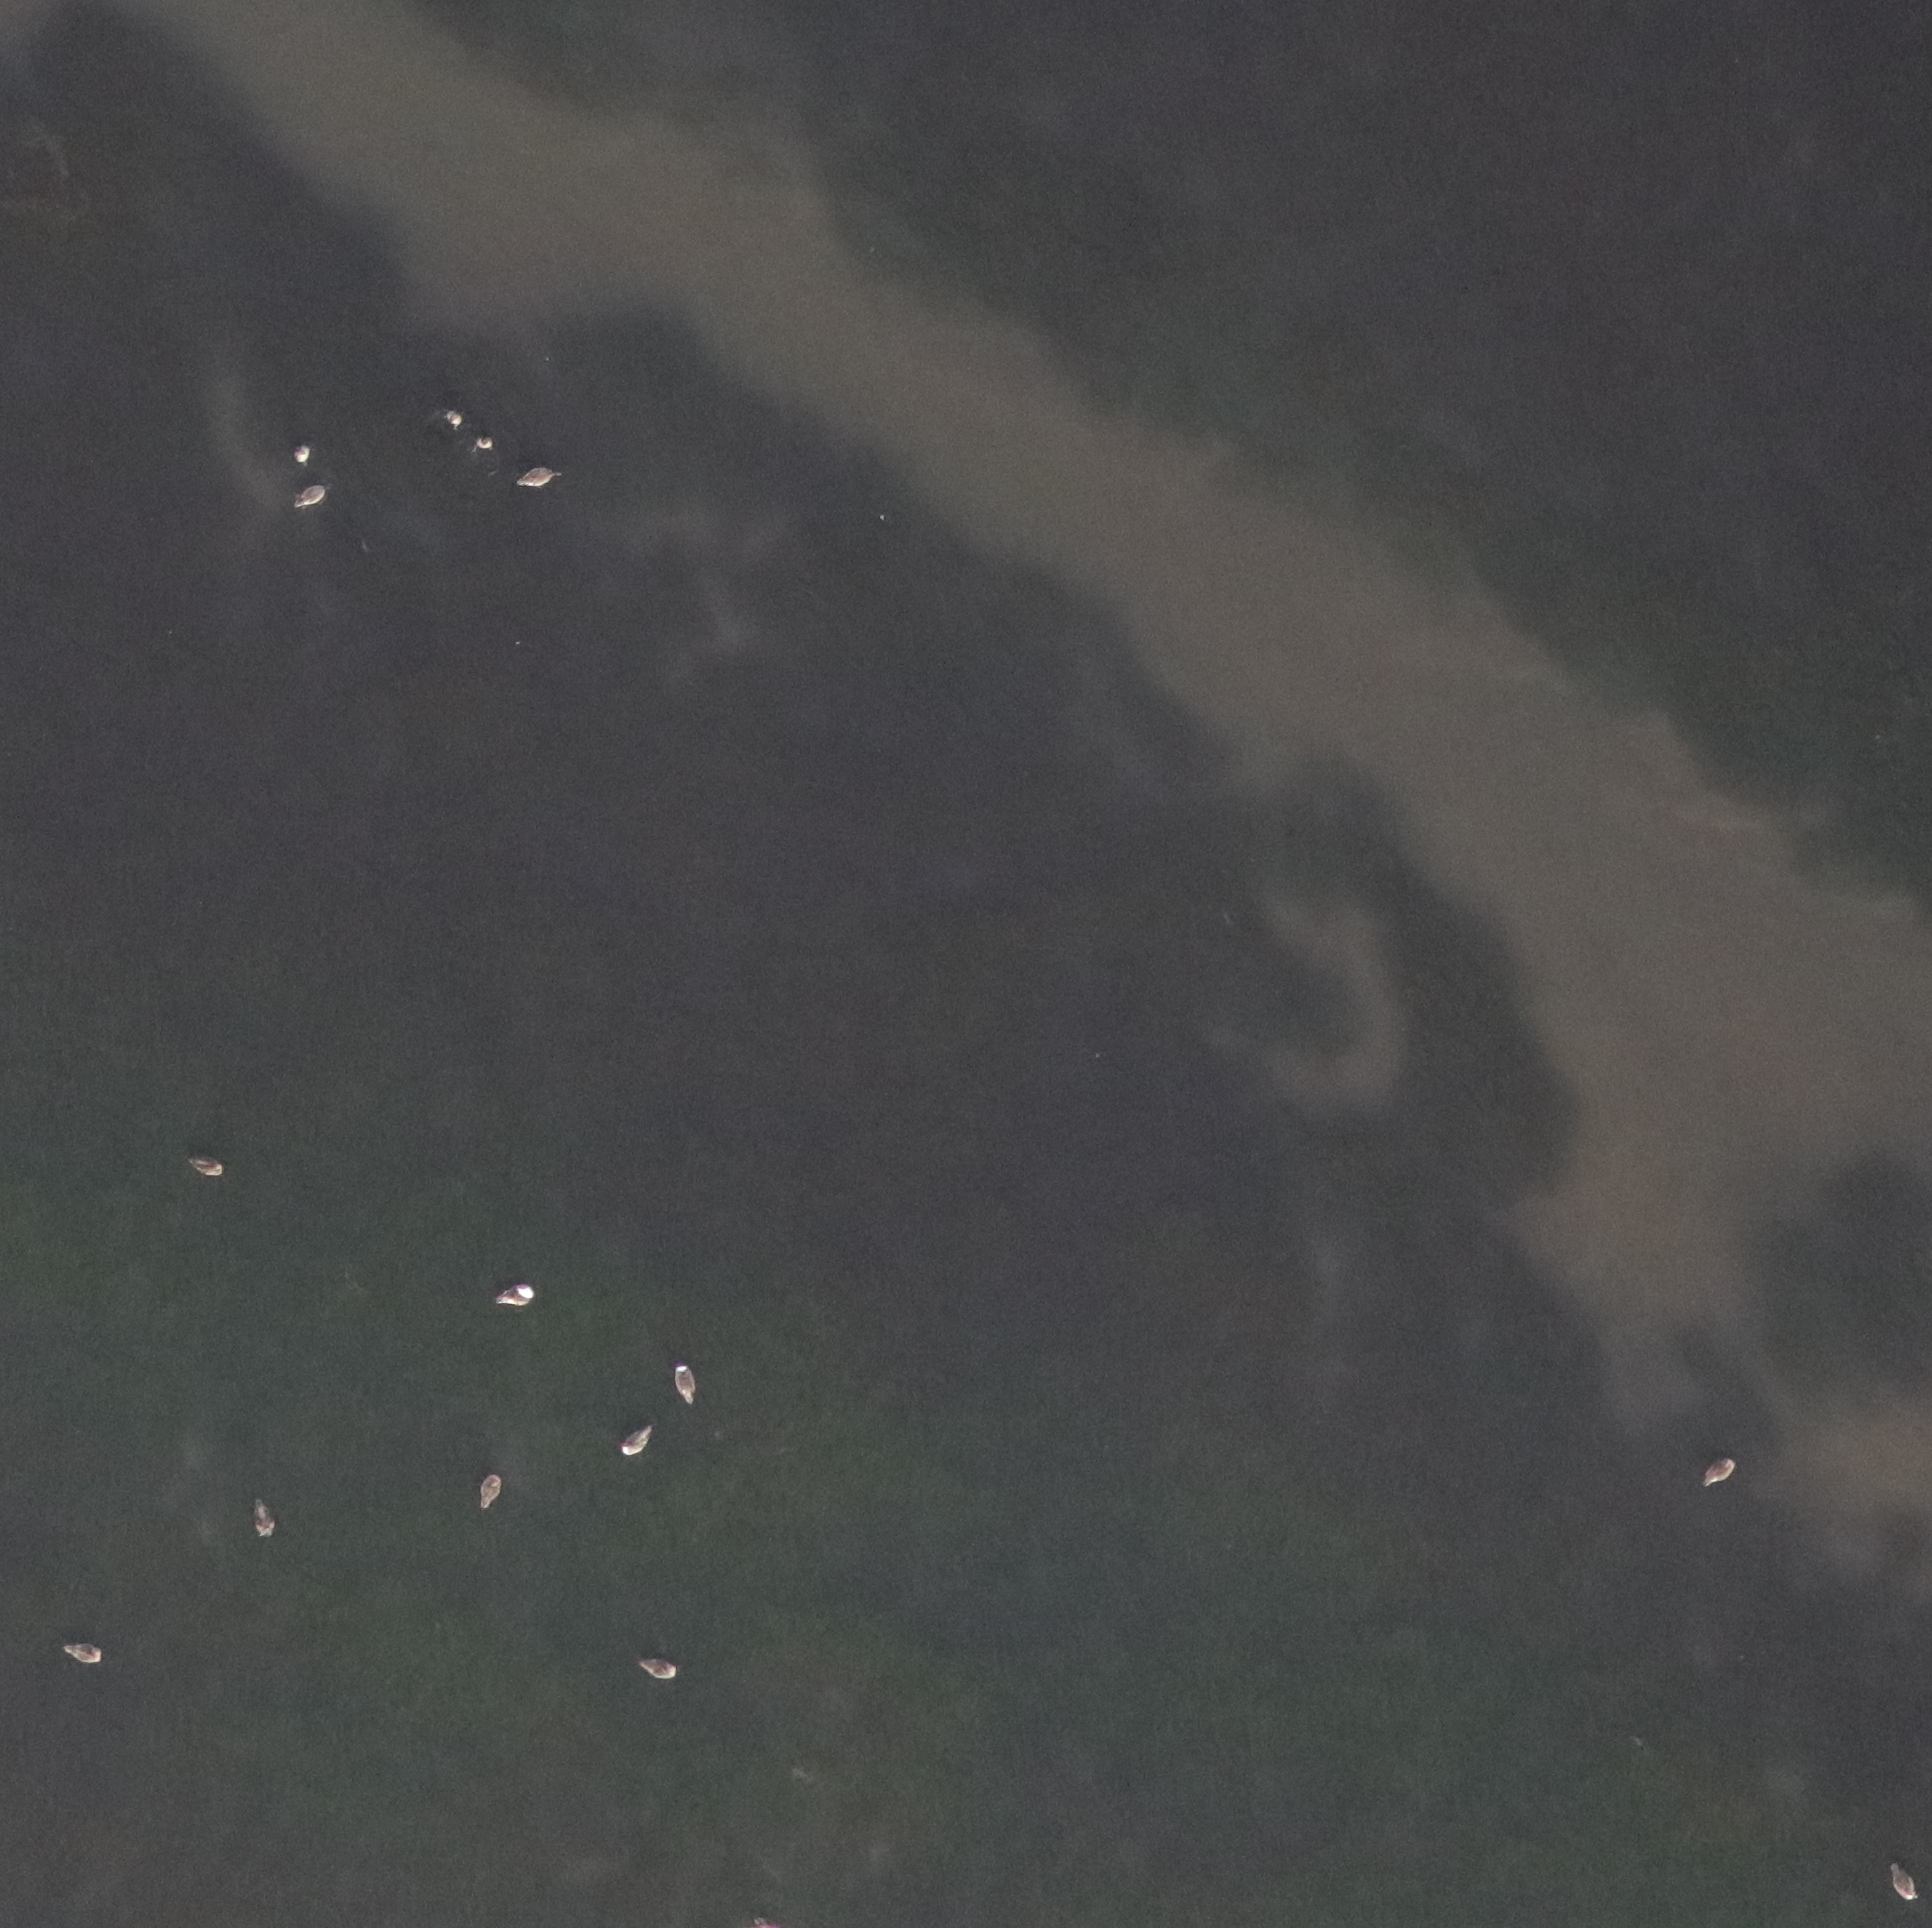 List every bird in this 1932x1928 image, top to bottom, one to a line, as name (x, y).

other bird (459, 411)
other bird (300, 442)
other bird (486, 445)
other bird (540, 473)
other bird (310, 496)
other bird (205, 1167)
other bird (520, 1293)
other bird (684, 1389)
other bird (641, 1442)
other bird (1721, 1469)
other bird (489, 1485)
other bird (268, 1520)
other bird (89, 1652)
other bird (657, 1674)
other bird (1906, 1885)